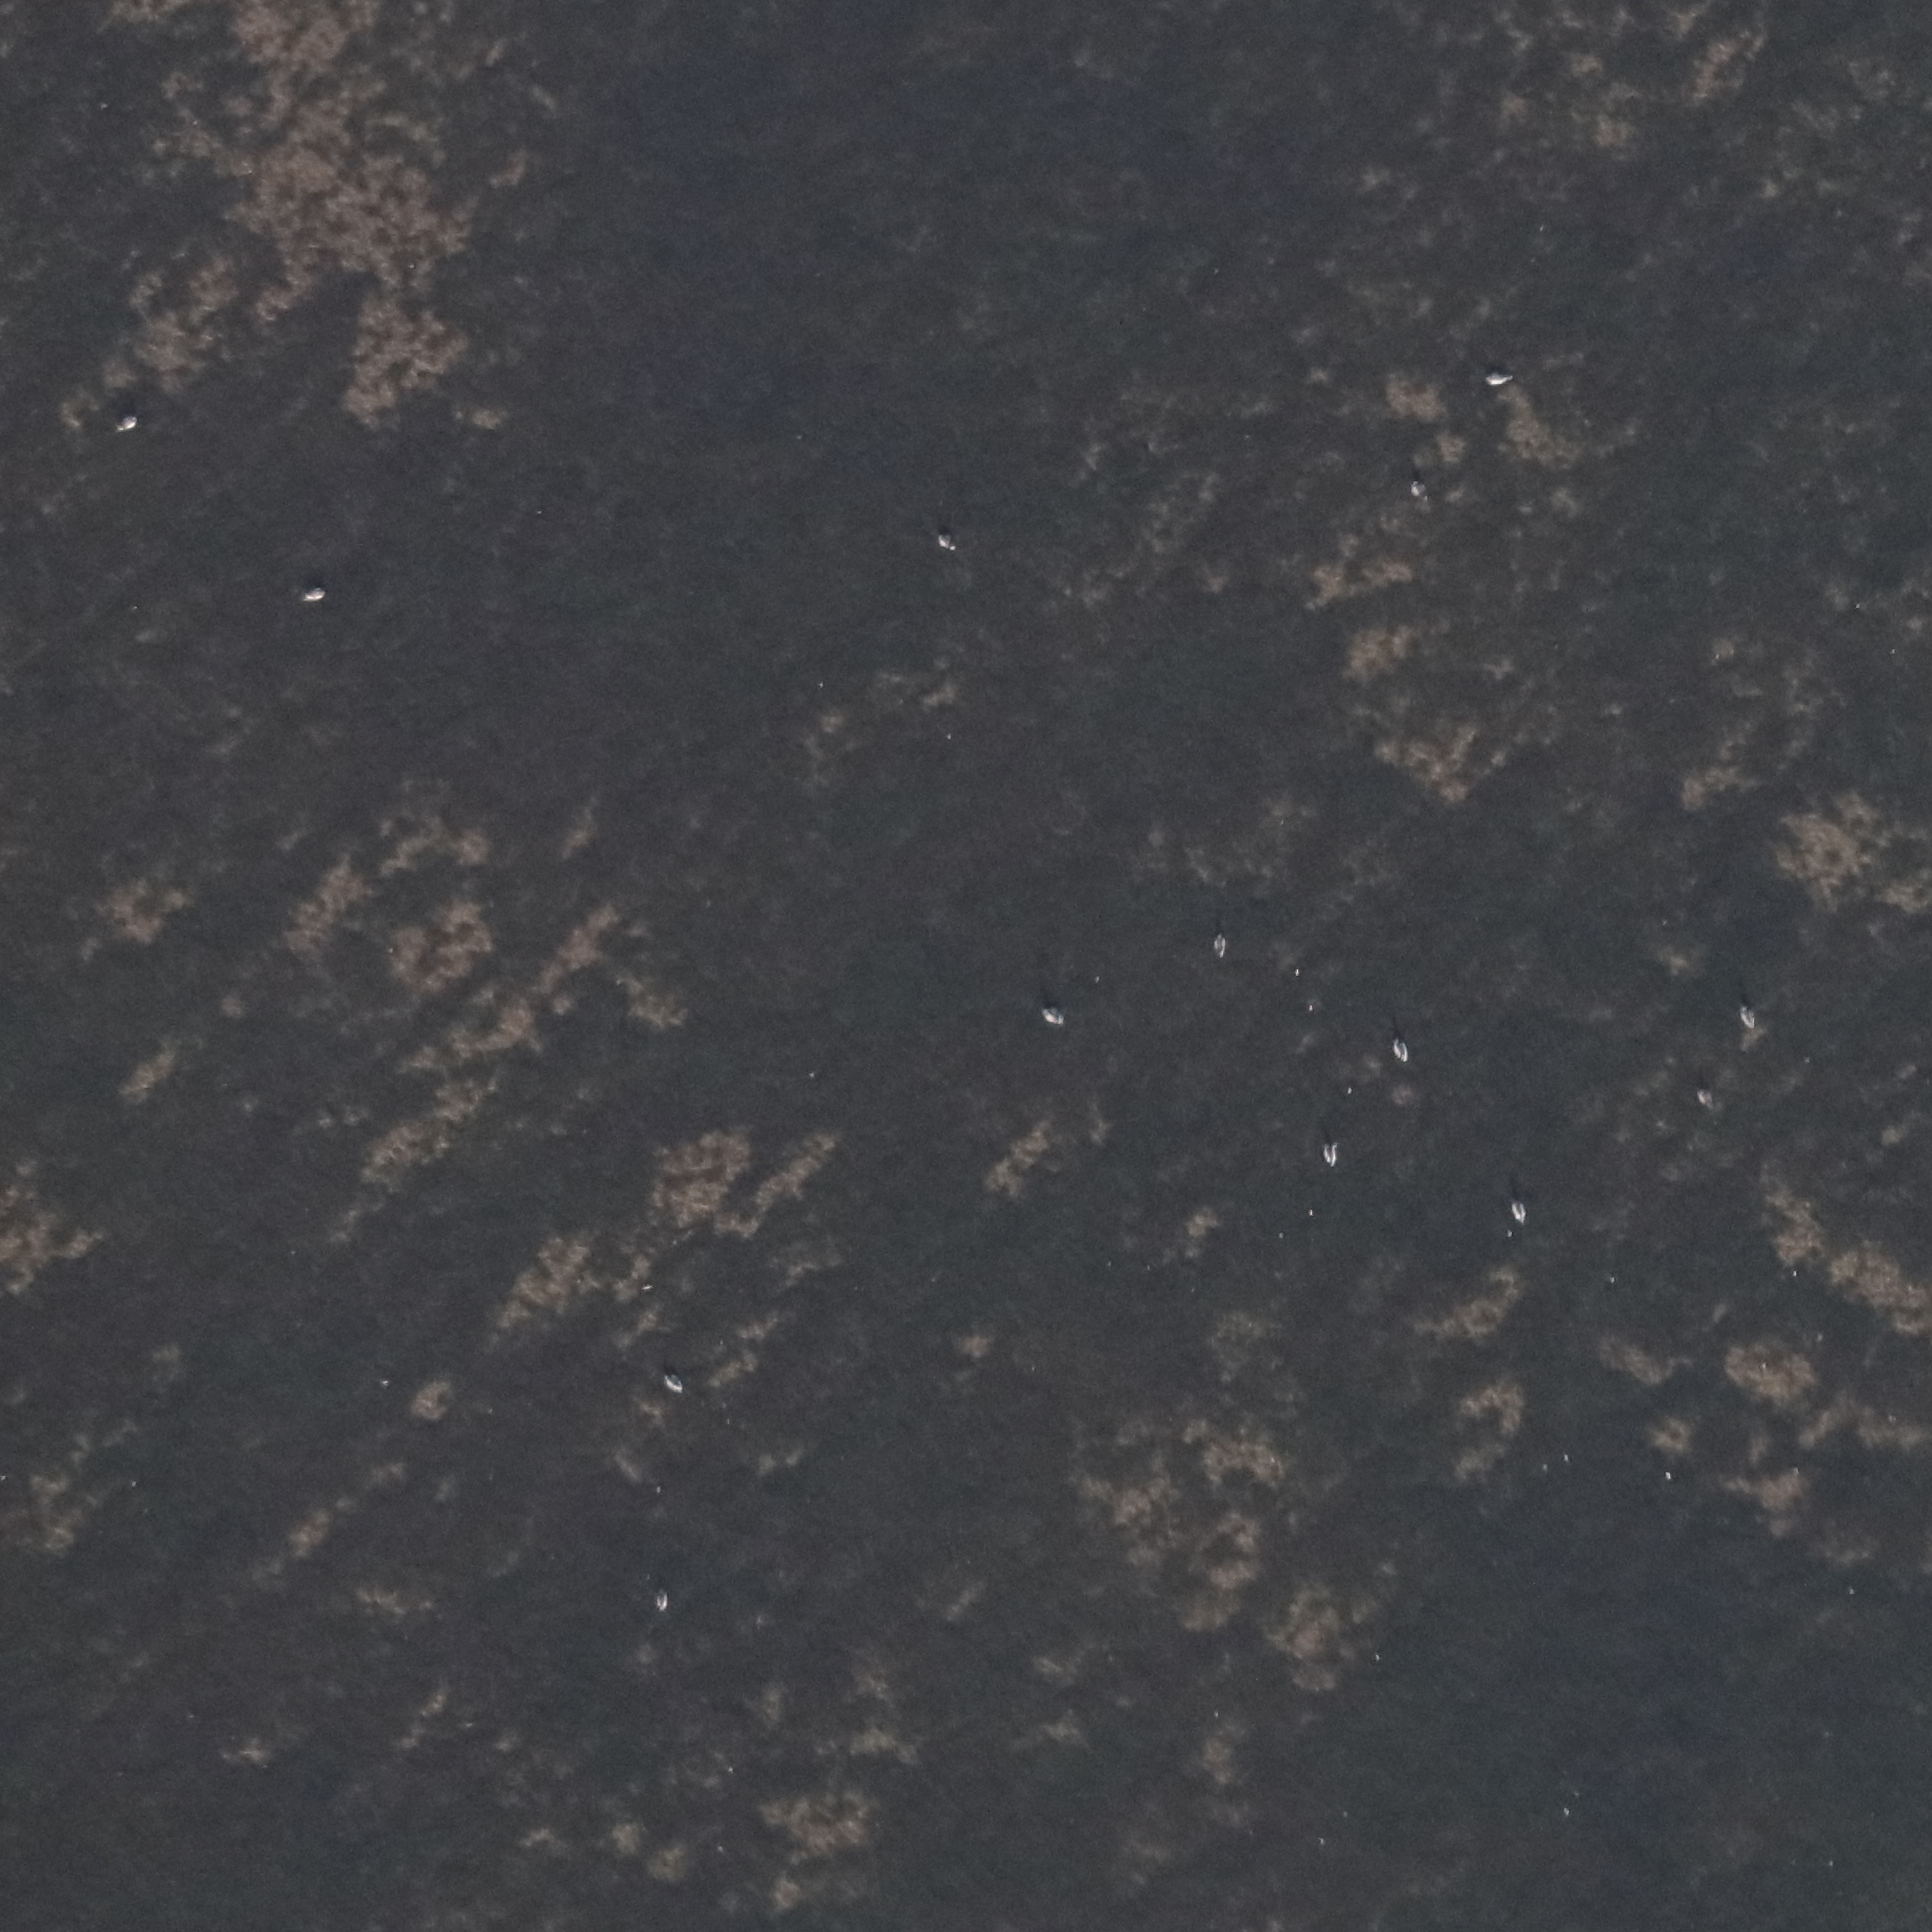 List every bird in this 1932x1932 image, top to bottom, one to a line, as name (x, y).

brant (1495, 380)
brant (131, 425)
brant (1416, 490)
brant (948, 543)
brant (315, 591)
brant (1219, 944)
brant (1051, 1014)
brant (1746, 1015)
brant (1401, 1051)
brant (1704, 1100)
brant (1331, 1155)
brant (1521, 1213)
brant (672, 1381)
brant (663, 1601)